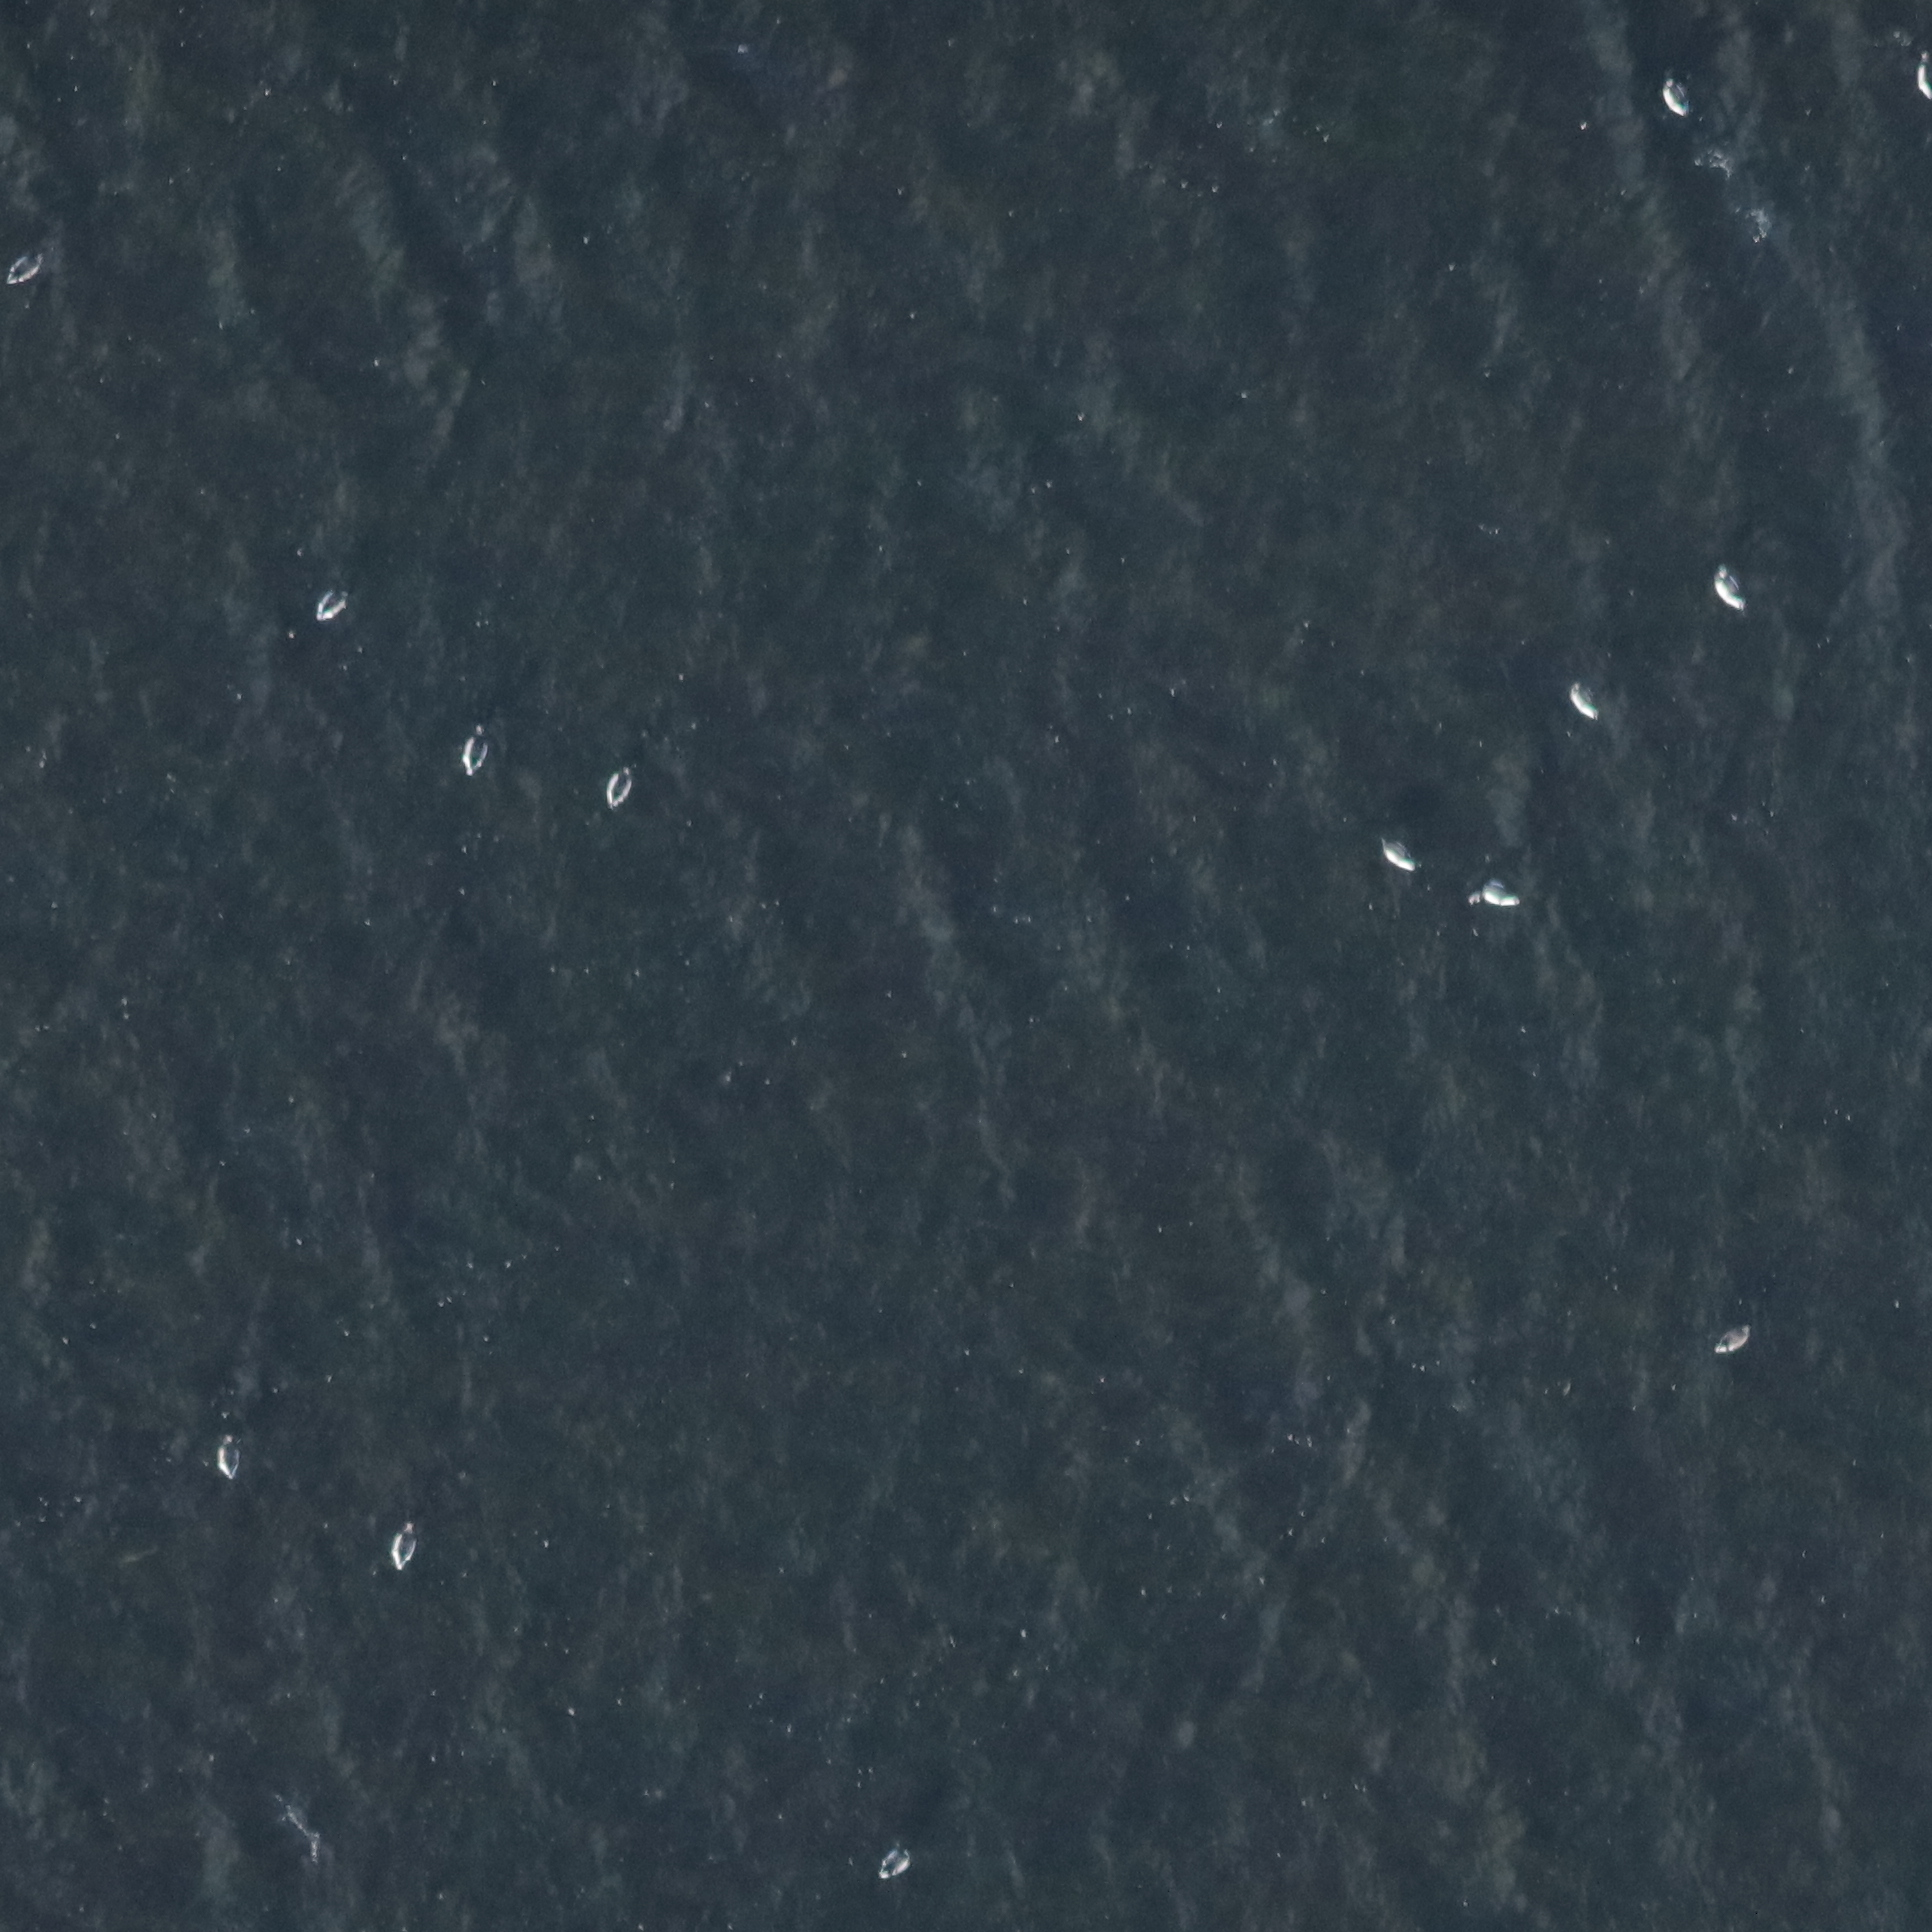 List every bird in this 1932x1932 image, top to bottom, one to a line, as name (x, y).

brant (1927, 78)
brant (1677, 97)
brant (27, 268)
brant (1726, 590)
brant (334, 602)
brant (1581, 701)
brant (476, 750)
brant (620, 787)
brant (1398, 859)
brant (1502, 896)
brant (1733, 1339)
brant (230, 1456)
brant (406, 1544)
brant (895, 1862)